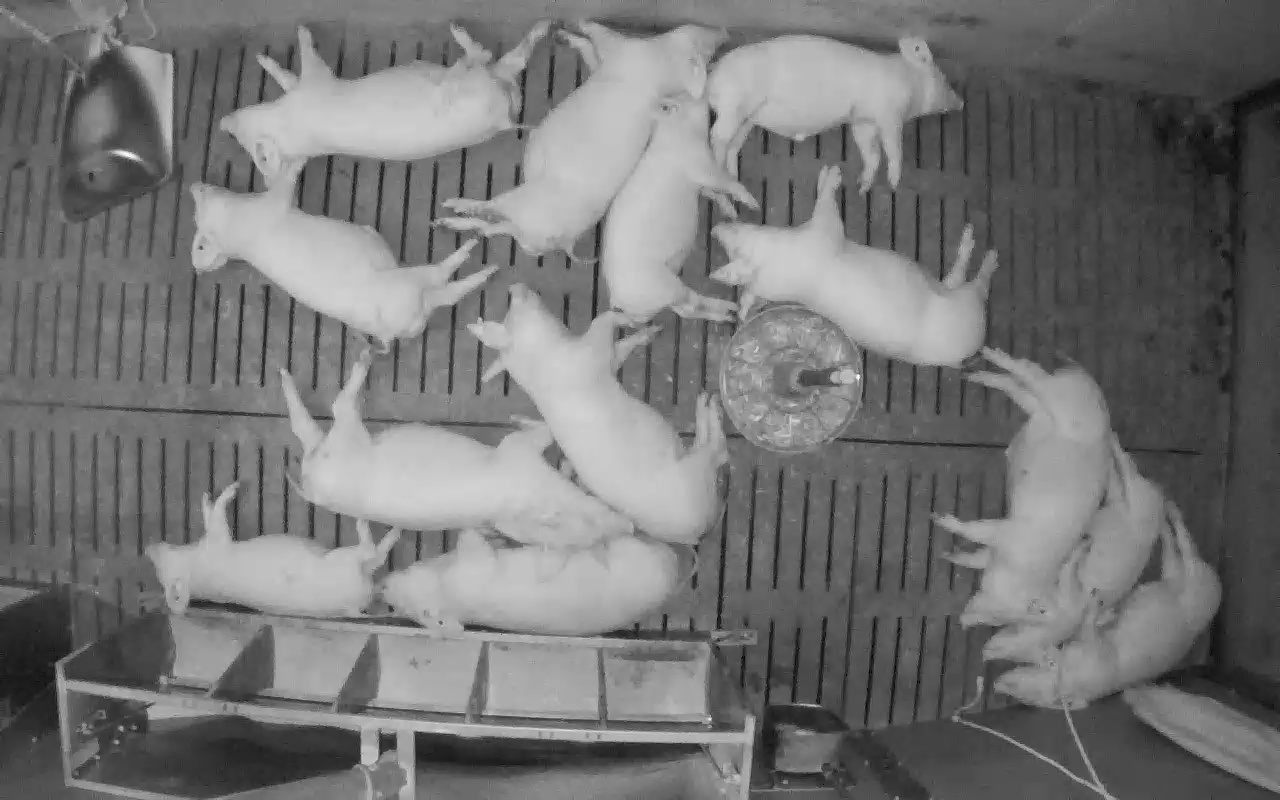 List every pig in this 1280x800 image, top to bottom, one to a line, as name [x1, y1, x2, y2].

pig [218, 16, 552, 189]
pig [431, 17, 734, 264]
pig [706, 33, 964, 197]
pig [601, 86, 759, 321]
pig [189, 156, 502, 360]
pig [710, 163, 998, 369]
pig [466, 283, 728, 546]
pig [279, 347, 636, 585]
pig [927, 347, 1114, 631]
pig [982, 430, 1166, 672]
pig [144, 478, 404, 619]
pig [993, 499, 1223, 710]
pig [371, 526, 699, 640]